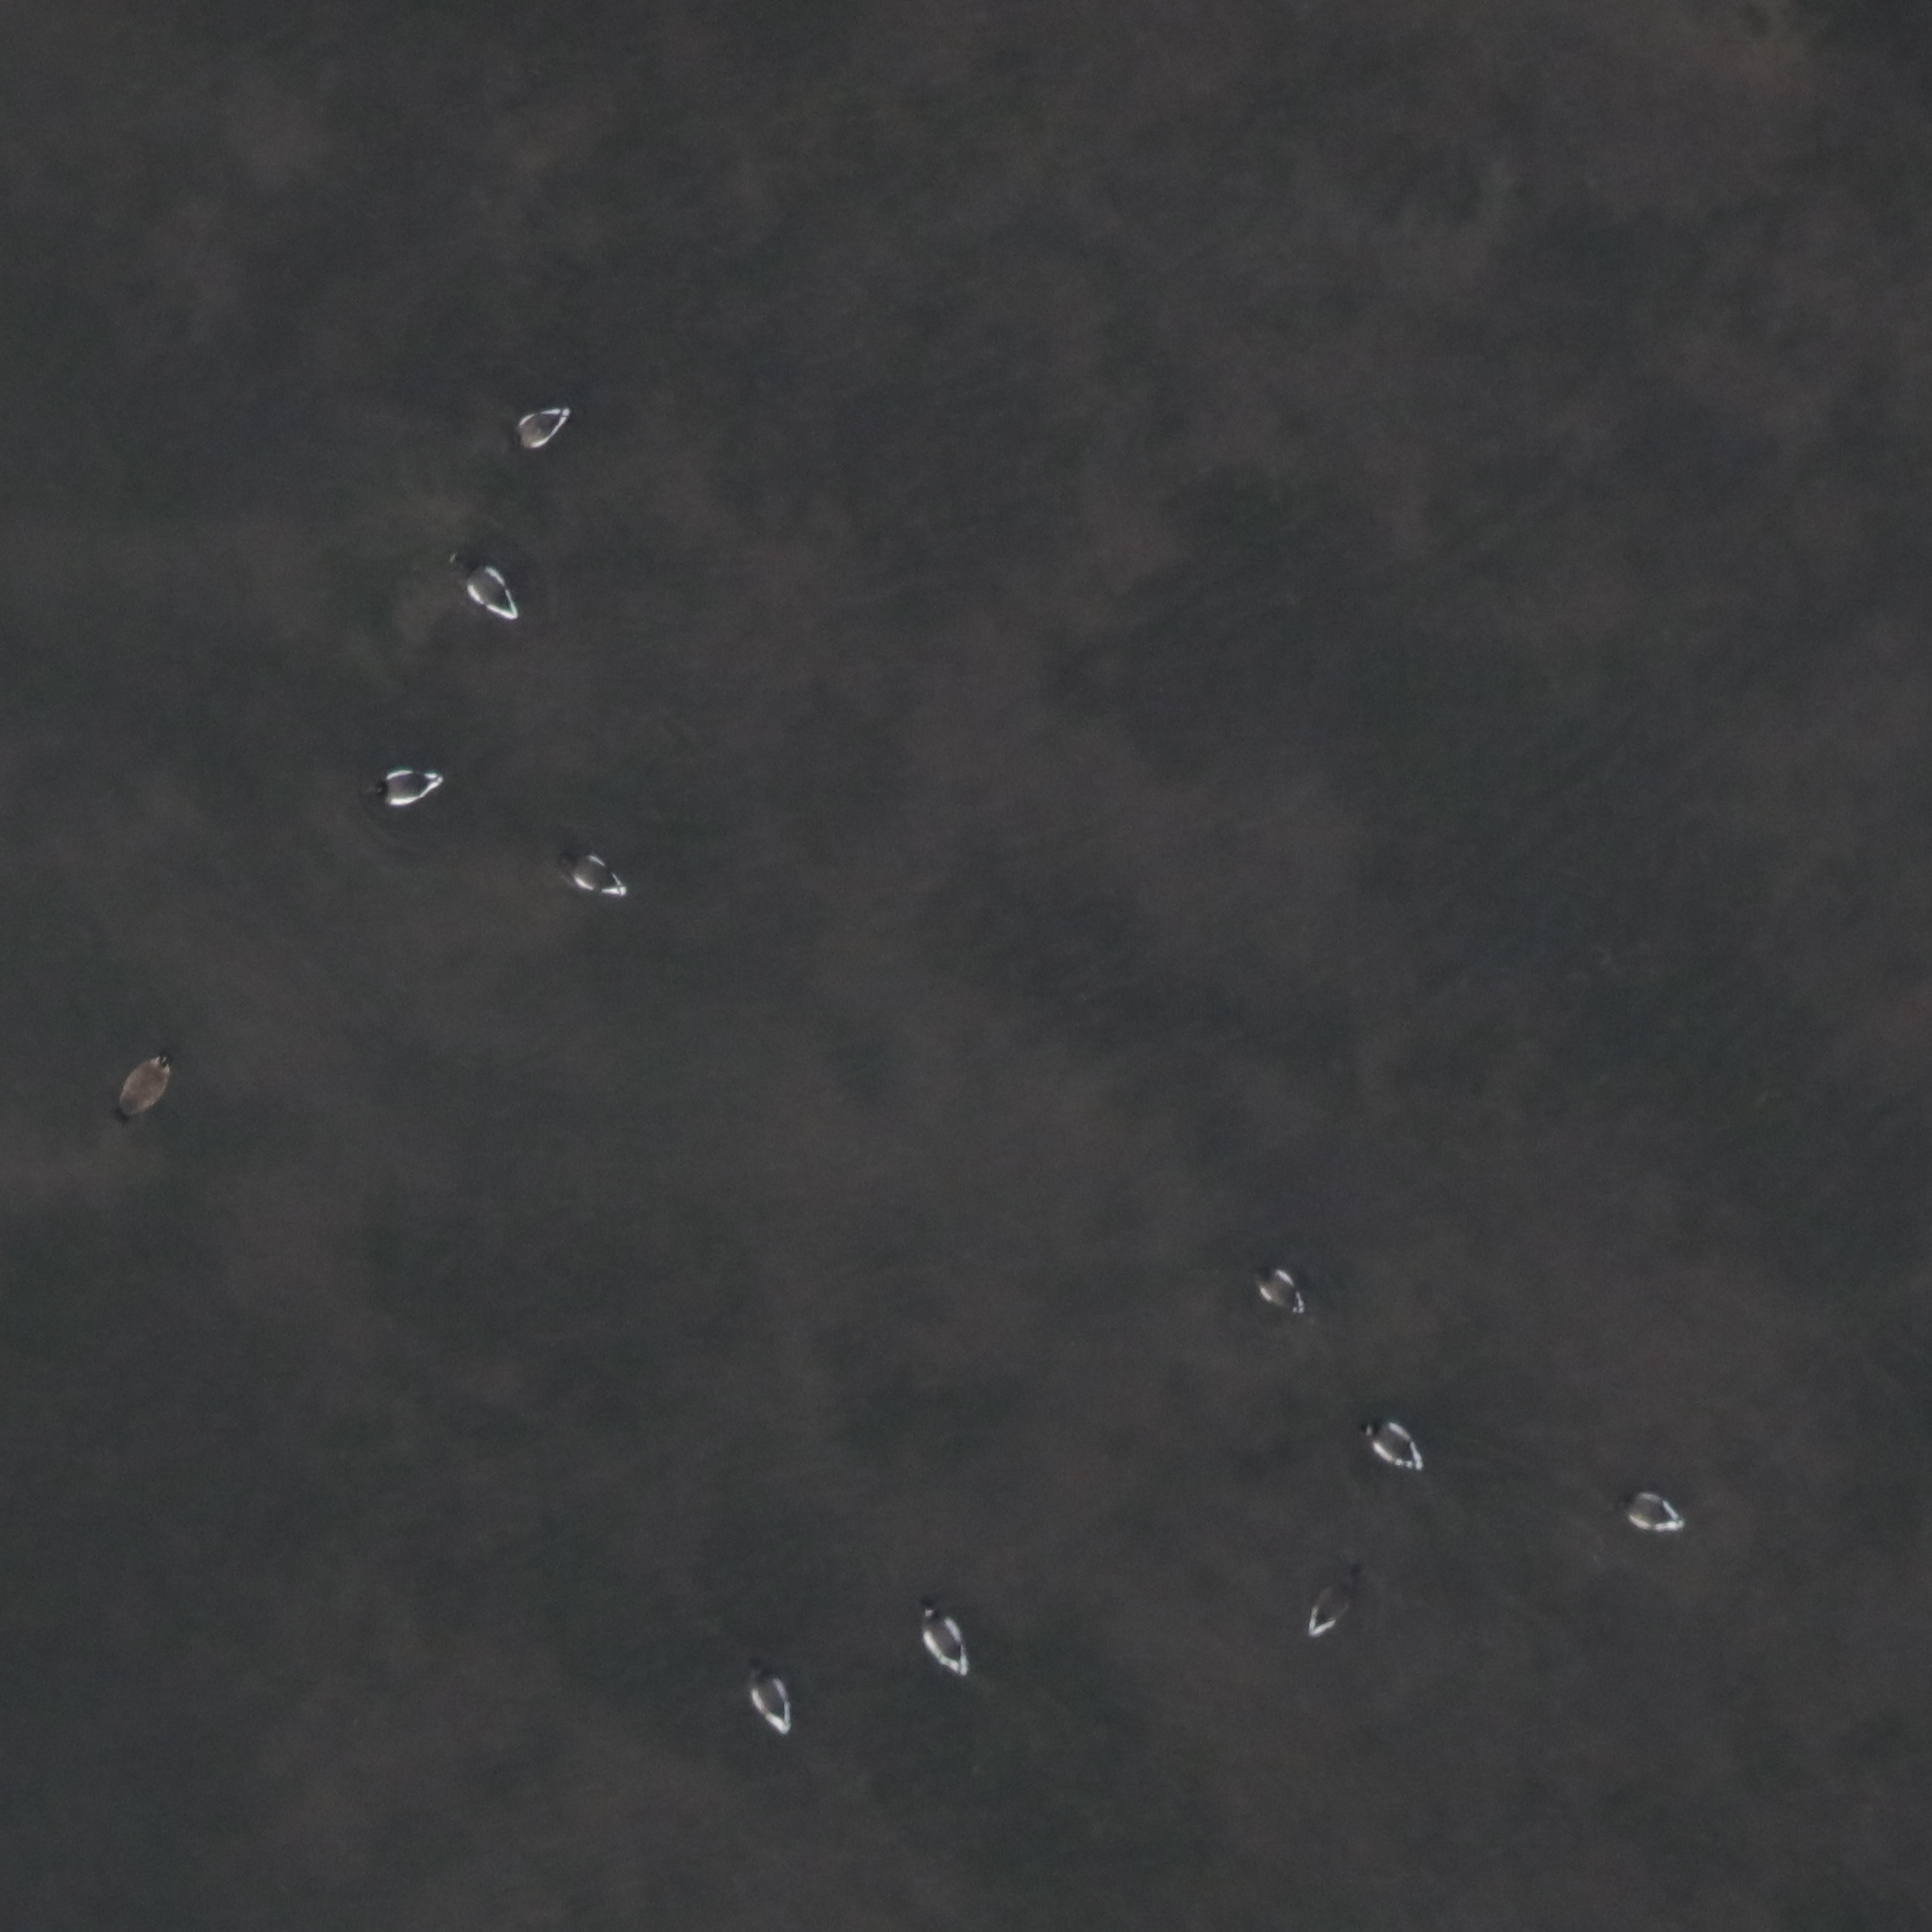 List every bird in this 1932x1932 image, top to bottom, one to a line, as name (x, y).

brant (540, 428)
brant (490, 592)
brant (406, 787)
brant (593, 875)
Canada goose (143, 1089)
brant (1279, 1289)
brant (1393, 1444)
brant (1648, 1510)
brant (1334, 1610)
brant (944, 1640)
brant (771, 1699)